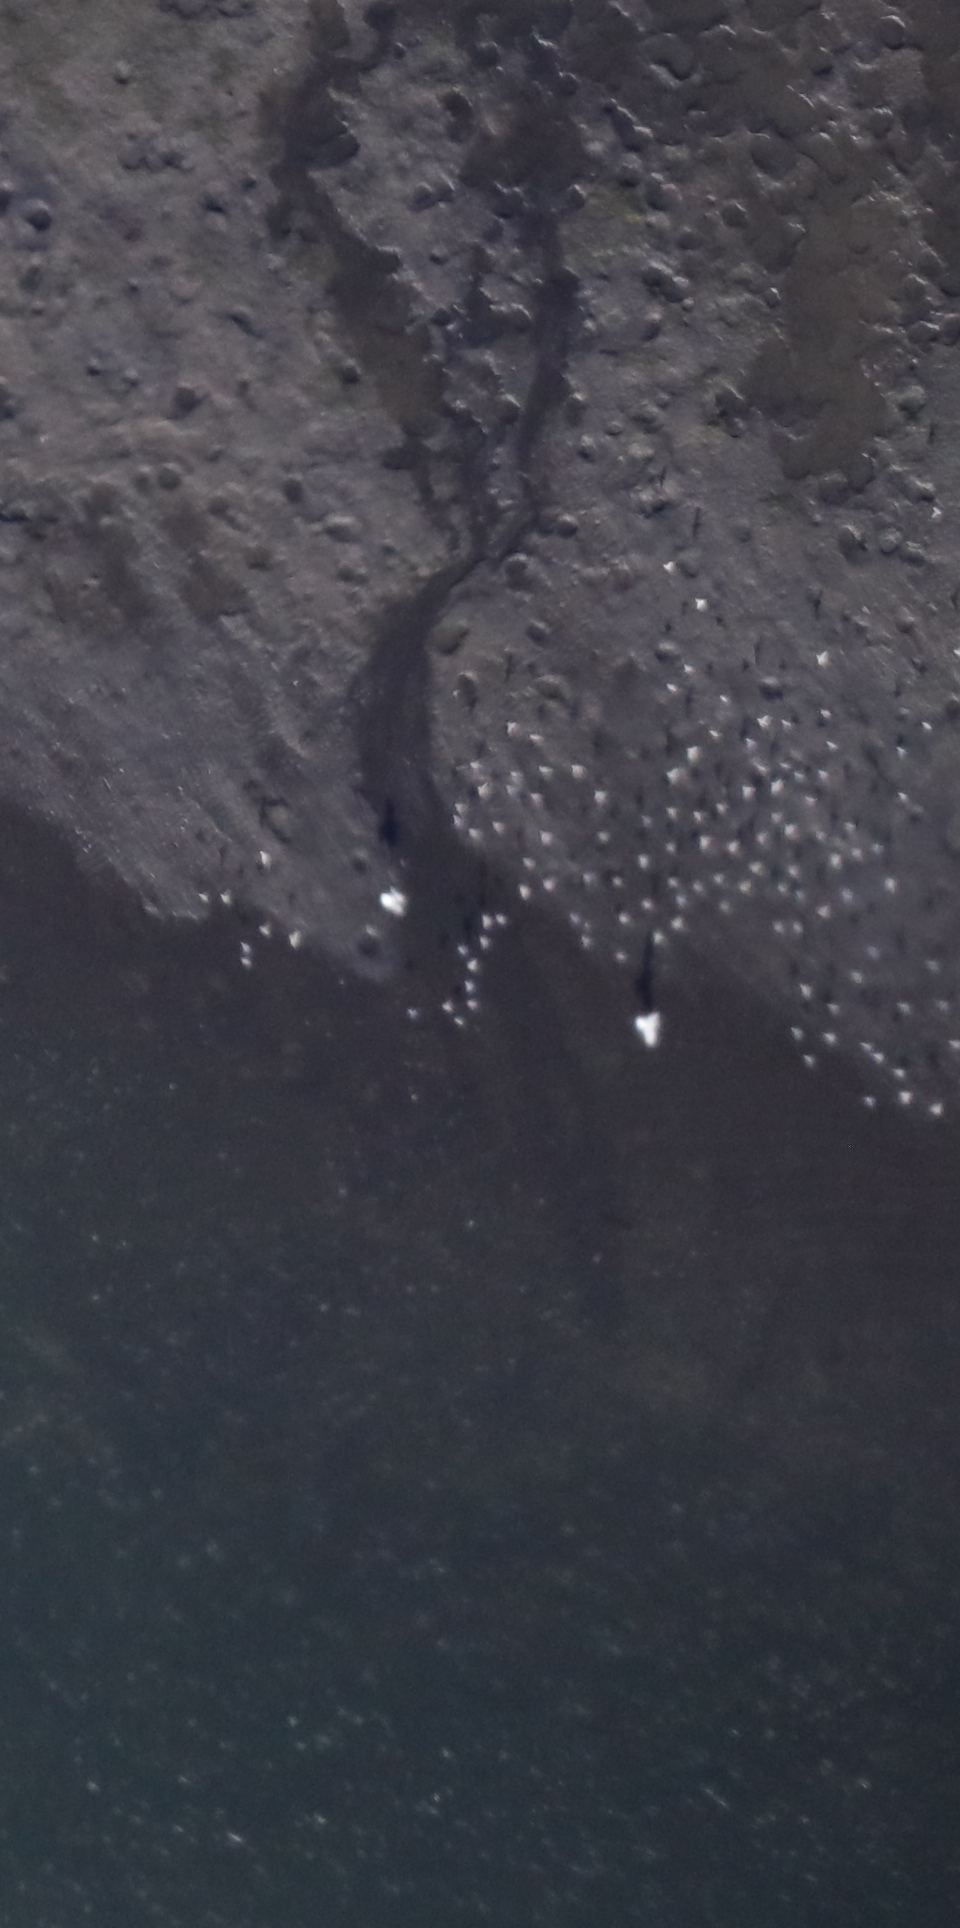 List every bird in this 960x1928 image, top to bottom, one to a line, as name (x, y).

other bird (936, 512)
other bird (671, 572)
other bird (702, 602)
other bird (820, 659)
other bird (693, 667)
other bird (674, 691)
other bird (728, 699)
other bird (828, 717)
other bird (764, 719)
other bird (929, 726)
other bird (510, 727)
other bird (790, 727)
other bird (714, 739)
other bird (756, 742)
other bird (539, 743)
other bird (834, 745)
other bird (901, 747)
other bird (695, 754)
other bird (785, 767)
other bird (544, 771)
other bird (767, 771)
other bird (480, 773)
other bird (578, 773)
other bird (675, 773)
other bird (516, 774)
other bird (805, 780)
other bird (826, 780)
other bird (753, 788)
other bird (779, 793)
other bird (514, 794)
other bird (490, 797)
other bird (607, 798)
other bird (546, 800)
other bird (908, 800)
other bird (819, 801)
other bird (468, 804)
other bird (674, 808)
other bird (724, 811)
other bird (776, 817)
other bird (459, 819)
other bird (649, 819)
other bird (703, 820)
other bird (857, 824)
other bird (499, 831)
other bird (477, 835)
other bird (828, 836)
other bird (546, 837)
other bird (792, 837)
other bird (767, 841)
other bird (609, 842)
other bird (678, 846)
other bird (733, 846)
other bird (886, 846)
other bird (709, 848)
other bird (865, 856)
other bird (271, 860)
other bird (524, 860)
other bird (650, 862)
other bird (841, 862)
other bird (757, 873)
other bird (795, 875)
other bird (589, 879)
other bird (724, 880)
other bird (627, 881)
other bird (673, 884)
other bird (555, 885)
other bird (897, 886)
other bird (789, 888)
other bird (750, 892)
other bird (700, 893)
other bird (202, 897)
other bird (233, 897)
other bird (849, 897)
other bird (528, 898)
other bird (809, 898)
gull (394, 900)
other bird (654, 906)
other bird (689, 907)
other bird (725, 912)
other bird (822, 917)
other bird (633, 918)
other bird (490, 919)
other bird (505, 919)
other bird (575, 919)
other bird (690, 923)
other bird (776, 923)
other bird (590, 924)
other bird (264, 926)
other bird (797, 928)
other bird (664, 935)
other bird (372, 939)
other bird (299, 941)
other bird (465, 942)
other bird (490, 942)
other bird (589, 942)
other bird (247, 952)
other bird (867, 954)
other bird (628, 958)
other bird (478, 962)
other bird (248, 972)
other bird (858, 973)
other bird (931, 974)
other bird (474, 983)
other bird (811, 988)
other bird (454, 1003)
other bird (414, 1006)
other bird (476, 1006)
other bird (901, 1007)
other bird (836, 1013)
other bird (945, 1013)
gull (651, 1026)
other bird (457, 1027)
other bird (801, 1034)
other bird (832, 1039)
other bird (868, 1045)
other bird (954, 1046)
other bird (810, 1058)
other bird (878, 1059)
other bird (901, 1075)
other bird (905, 1101)
other bird (869, 1104)
other bird (937, 1108)